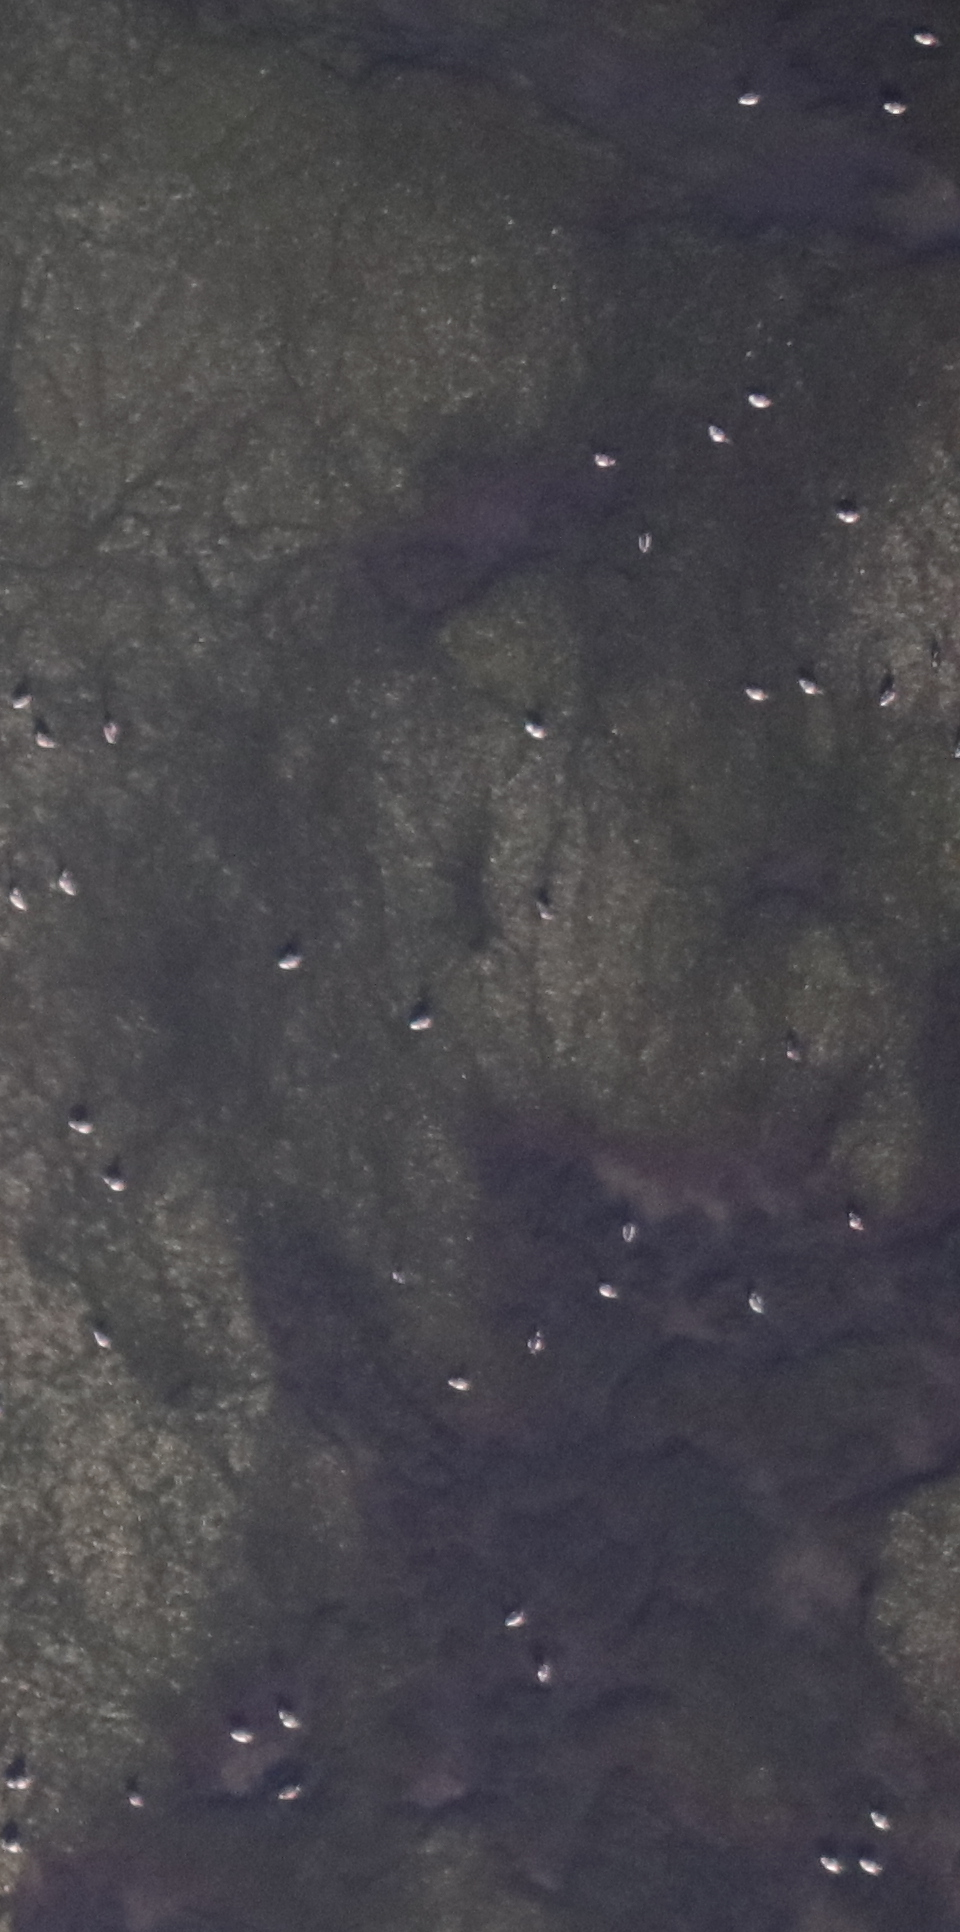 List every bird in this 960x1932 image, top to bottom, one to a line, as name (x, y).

brant (924, 41)
brant (749, 104)
brant (898, 113)
brant (766, 399)
brant (718, 441)
brant (614, 461)
brant (856, 521)
brant (641, 544)
brant (933, 665)
brant (821, 681)
brant (763, 690)
brant (892, 696)
brant (27, 699)
brant (112, 731)
brant (535, 731)
brant (51, 741)
brant (78, 891)
brant (20, 907)
brant (550, 913)
brant (286, 959)
brant (418, 1020)
brant (788, 1049)
brant (83, 1129)
brant (118, 1180)
brant (856, 1221)
brant (631, 1241)
brant (409, 1279)
brant (613, 1285)
brant (756, 1305)
brant (97, 1339)
brant (538, 1344)
brant (452, 1375)
brant (509, 1618)
brant (545, 1676)
brant (294, 1727)
brant (248, 1740)
brant (26, 1775)
brant (295, 1797)
brant (143, 1799)
brant (869, 1826)
brant (15, 1838)
brant (822, 1860)
brant (867, 1864)